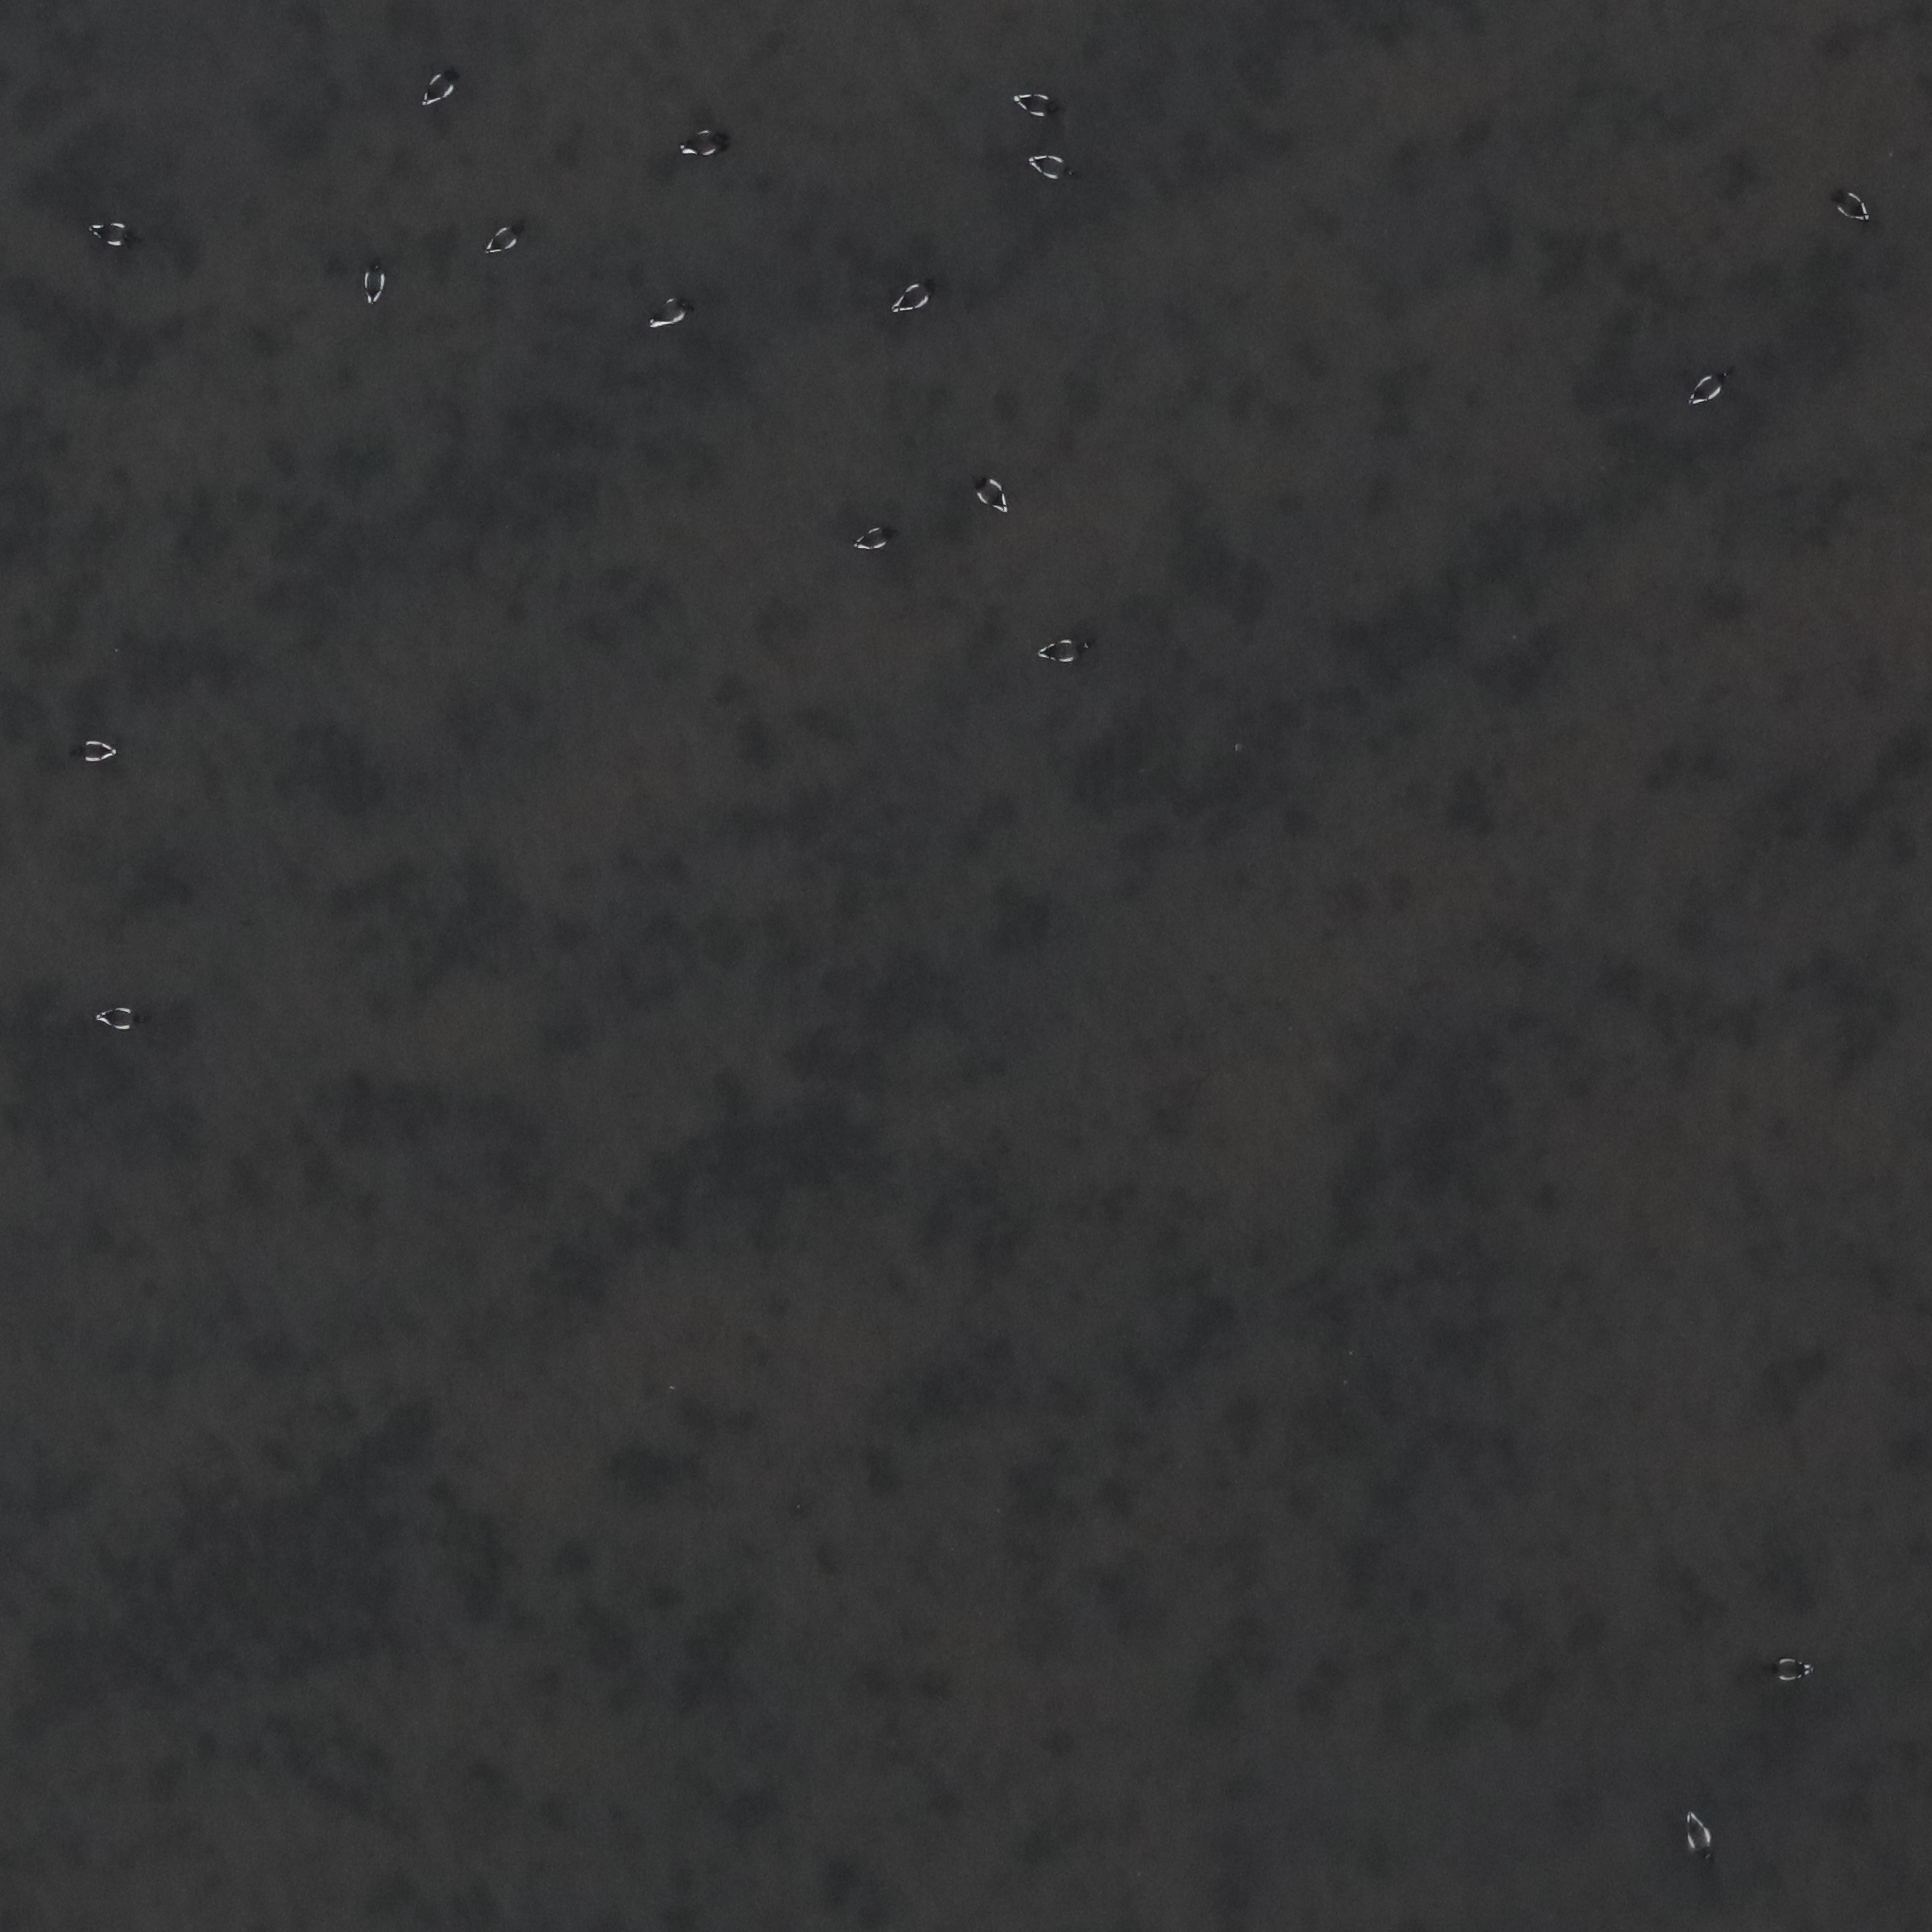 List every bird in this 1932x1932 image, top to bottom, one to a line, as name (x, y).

brant (439, 87)
brant (1037, 106)
brant (705, 140)
brant (1051, 165)
brant (1852, 205)
brant (112, 233)
brant (506, 237)
brant (376, 282)
brant (915, 295)
brant (672, 312)
brant (1708, 388)
brant (990, 493)
brant (875, 537)
brant (1064, 649)
brant (96, 749)
brant (119, 1016)
brant (1789, 1671)
brant (1698, 1835)